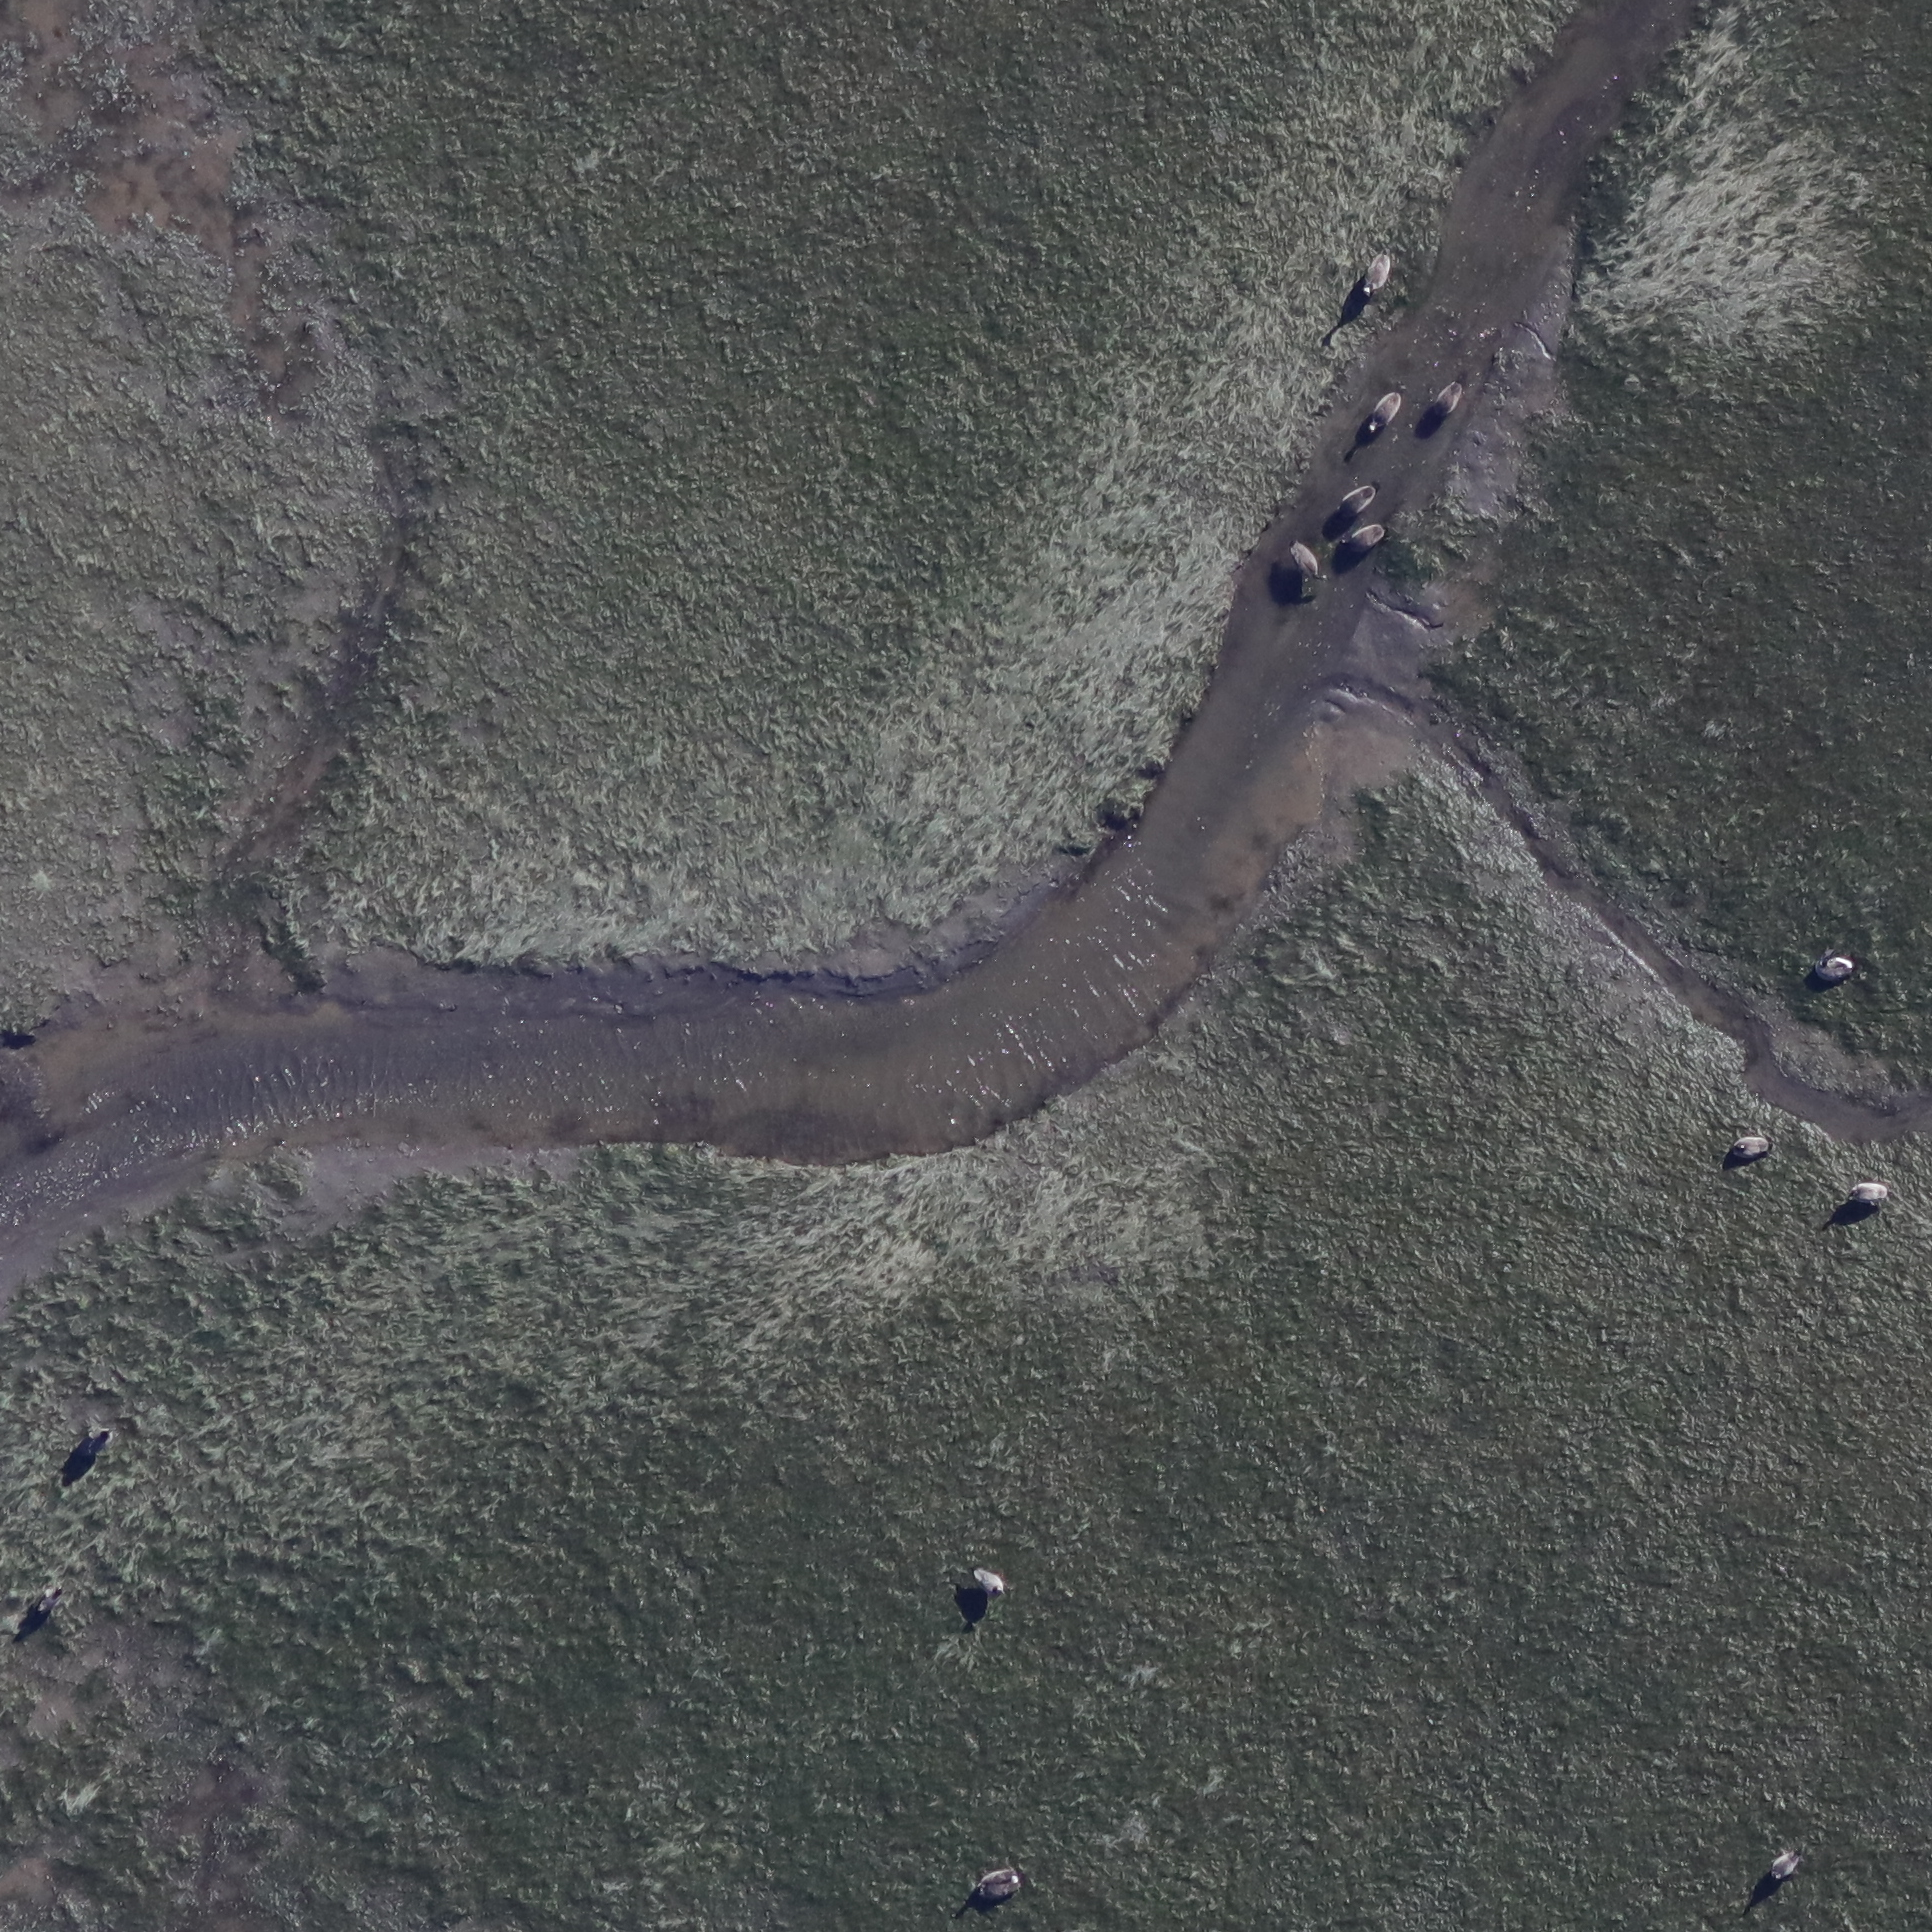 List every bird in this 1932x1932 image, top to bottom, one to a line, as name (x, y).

Canada goose (1376, 273)
Canada goose (1449, 399)
Canada goose (1386, 410)
Canada goose (1359, 501)
Canada goose (1365, 538)
Canada goose (1303, 559)
Canada goose (1839, 965)
Canada goose (1749, 1146)
Canada goose (1865, 1191)
Canada goose (99, 1440)
Canada goose (988, 1582)
Canada goose (44, 1596)
Canada goose (1786, 1861)
Canada goose (994, 1876)